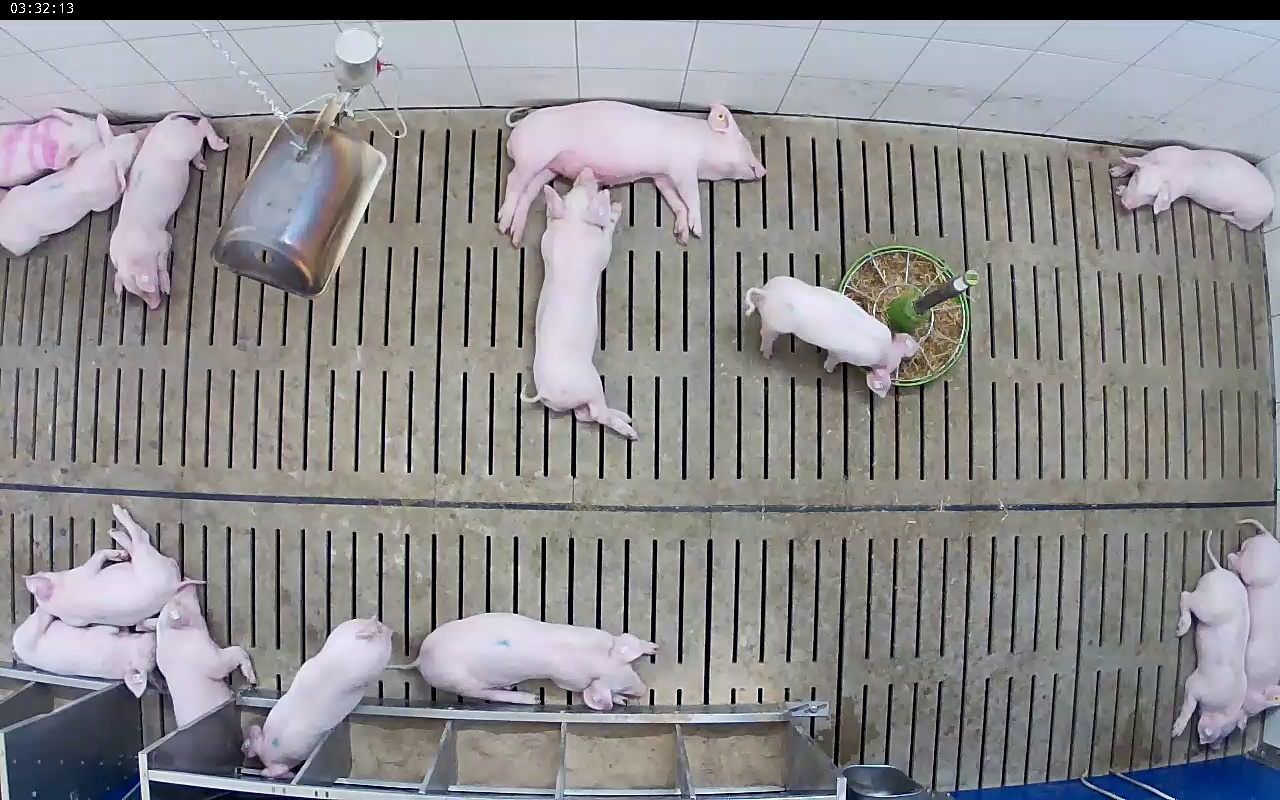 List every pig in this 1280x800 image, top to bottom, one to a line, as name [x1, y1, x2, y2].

pig [496, 99, 768, 252]
pig [2, 108, 130, 188]
pig [108, 110, 232, 312]
pig [0, 115, 152, 257]
pig [1110, 146, 1277, 231]
pig [518, 166, 640, 441]
pig [745, 274, 921, 398]
pig [21, 502, 207, 627]
pig [1228, 519, 1279, 719]
pig [1168, 531, 1249, 746]
pig [136, 576, 256, 734]
pig [11, 602, 165, 699]
pig [388, 611, 657, 710]
pig [241, 617, 397, 780]